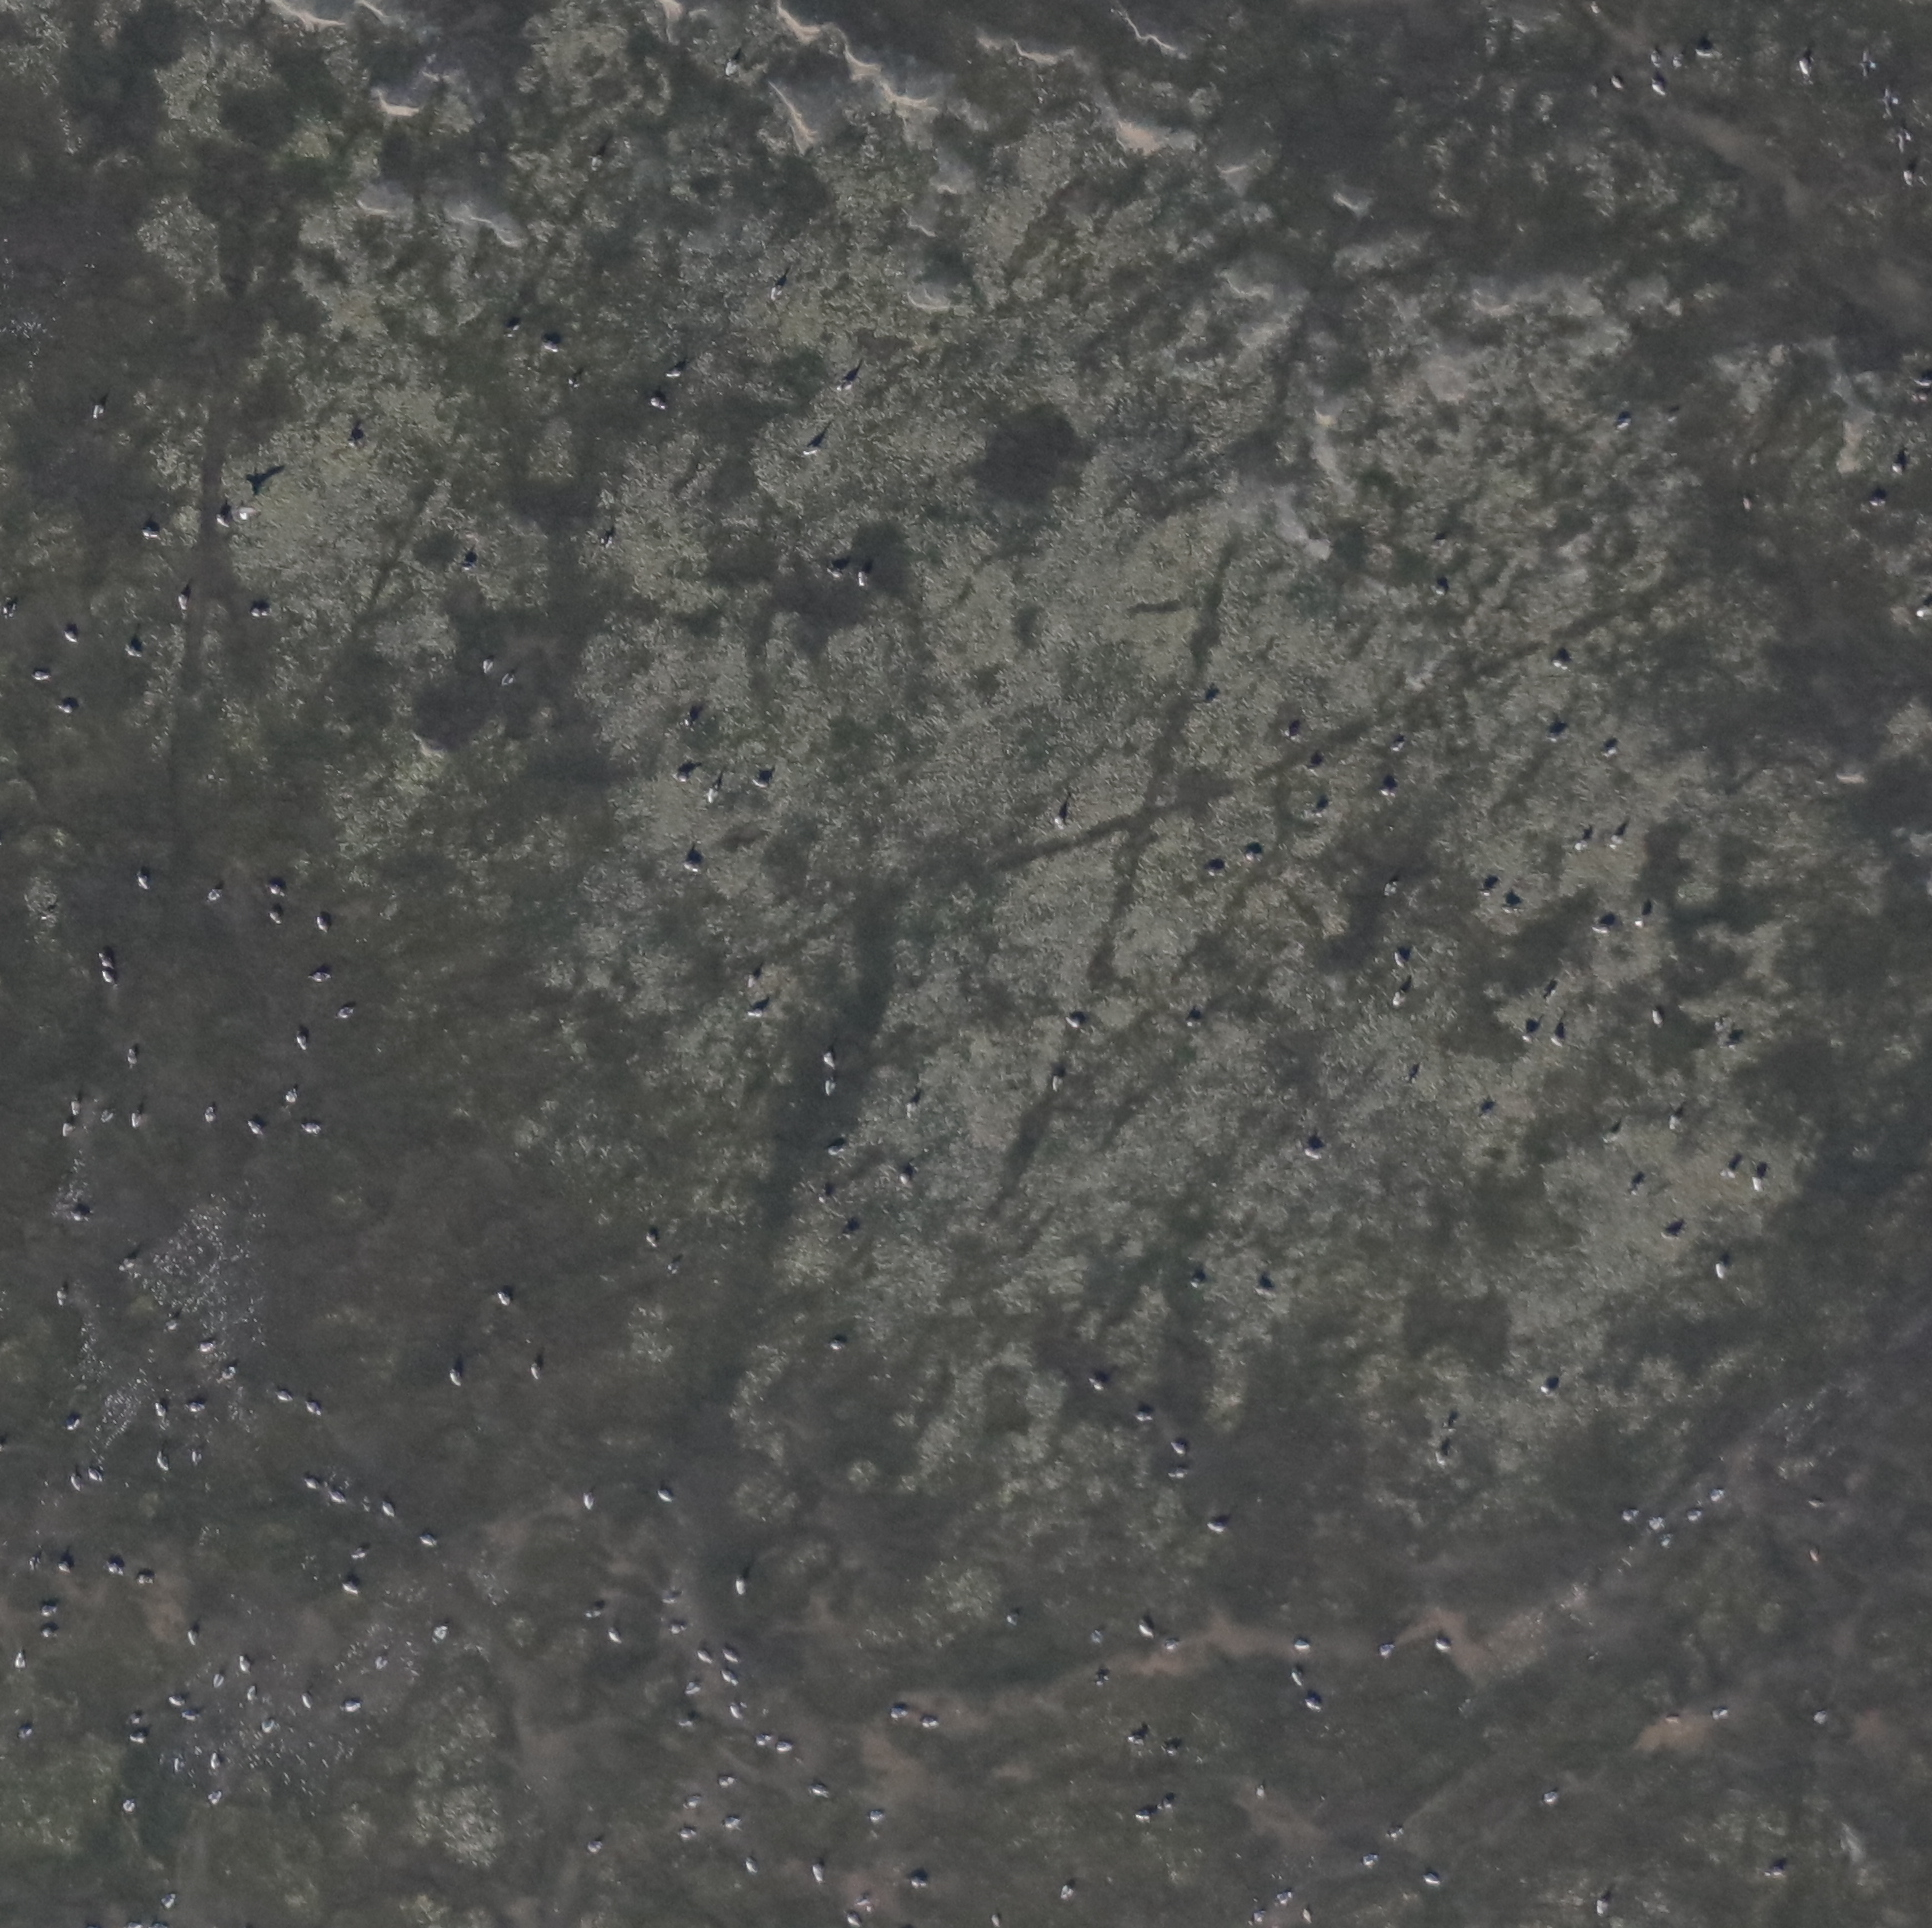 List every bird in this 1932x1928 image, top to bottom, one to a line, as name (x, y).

other bird (1596, 12)
brant (1707, 55)
brant (1655, 66)
brant (1873, 66)
brant (1678, 67)
brant (1808, 69)
brant (733, 72)
other bird (1613, 80)
brant (1659, 98)
brant (1896, 105)
brant (1903, 135)
brant (602, 162)
brant (1919, 186)
brant (778, 297)
brant (513, 334)
brant (553, 344)
brant (674, 372)
other bird (1920, 378)
brant (844, 381)
brant (579, 383)
other bird (1920, 396)
brant (661, 401)
brant (99, 410)
brant (1684, 411)
brant (1625, 425)
brant (360, 443)
brant (811, 445)
brant (1900, 465)
brant (1879, 499)
brant (253, 505)
brant (216, 525)
brant (152, 537)
brant (608, 544)
brant (473, 558)
brant (845, 570)
brant (873, 570)
brant (1439, 590)
brant (188, 599)
brant (269, 605)
brant (12, 613)
brant (1921, 615)
brant (75, 633)
brant (135, 649)
brant (1565, 659)
brant (489, 664)
brant (46, 673)
brant (513, 683)
brant (1214, 700)
brant (74, 706)
brant (1563, 726)
brant (695, 732)
brant (1293, 739)
brant (1404, 744)
brant (1606, 748)
brant (1320, 769)
brant (685, 774)
brant (756, 776)
brant (719, 795)
brant (1385, 795)
brant (1324, 806)
brant (1055, 827)
brant (1584, 843)
brant (1627, 843)
brant (1239, 845)
brant (693, 858)
brant (1207, 859)
brant (149, 871)
brant (1489, 881)
brant (1387, 889)
brant (277, 890)
brant (212, 893)
brant (1519, 899)
brant (329, 918)
brant (278, 920)
brant (1636, 922)
brant (1601, 923)
brant (1403, 954)
brant (103, 958)
brant (325, 978)
brant (751, 981)
brant (103, 988)
brant (1550, 1001)
brant (1401, 1009)
brant (352, 1011)
brant (757, 1011)
brant (1195, 1014)
brant (1661, 1017)
brant (1077, 1031)
brant (305, 1037)
brant (1536, 1037)
brant (1570, 1038)
brant (1726, 1043)
brant (138, 1050)
brant (833, 1051)
brant (1404, 1070)
brant (1054, 1076)
brant (833, 1089)
brant (299, 1101)
brant (74, 1104)
brant (1493, 1104)
brant (916, 1108)
brant (206, 1112)
brant (116, 1116)
brant (252, 1120)
brant (135, 1122)
brant (1677, 1122)
brant (1611, 1130)
brant (66, 1132)
brant (312, 1132)
brant (1318, 1146)
brant (841, 1149)
brant (1728, 1171)
brant (905, 1179)
brant (1762, 1186)
brant (1640, 1187)
brant (829, 1195)
brant (78, 1216)
brant (852, 1230)
brant (1671, 1233)
brant (661, 1240)
brant (683, 1266)
brant (128, 1268)
brant (1725, 1281)
brant (1197, 1290)
brant (1268, 1290)
brant (515, 1294)
brant (67, 1300)
brant (174, 1323)
brant (212, 1348)
brant (839, 1352)
brant (543, 1367)
brant (454, 1375)
brant (235, 1376)
brant (1102, 1388)
brant (1547, 1390)
brant (281, 1399)
brant (1140, 1408)
brant (203, 1409)
brant (315, 1409)
brant (164, 1411)
brant (1450, 1425)
brant (73, 1428)
brant (1178, 1450)
brant (1443, 1454)
brant (208, 1464)
brant (169, 1466)
brant (80, 1477)
brant (103, 1477)
brant (1186, 1477)
brant (315, 1479)
brant (345, 1496)
brant (1730, 1496)
brant (665, 1497)
brant (591, 1501)
brant (394, 1508)
other bird (1809, 1508)
brant (1631, 1515)
brant (1697, 1520)
brant (1223, 1526)
brant (1660, 1527)
brant (428, 1538)
brant (359, 1553)
brant (125, 1559)
other bird (1813, 1559)
brant (43, 1560)
brant (72, 1563)
brant (155, 1577)
brant (745, 1585)
brant (352, 1597)
brant (674, 1598)
brant (590, 1606)
brant (56, 1607)
brant (1012, 1610)
brant (687, 1622)
brant (448, 1626)
brant (1101, 1626)
brant (62, 1628)
brant (1149, 1628)
brant (194, 1638)
brant (1304, 1638)
brant (619, 1639)
brant (1391, 1643)
brant (1170, 1644)
brant (1439, 1645)
brant (729, 1648)
brant (701, 1649)
brant (28, 1652)
brant (252, 1652)
brant (388, 1664)
brant (1101, 1674)
brant (1302, 1676)
brant (212, 1678)
brant (731, 1680)
brant (691, 1687)
brant (257, 1693)
brant (183, 1704)
brant (304, 1704)
brant (1313, 1704)
brant (732, 1707)
brant (898, 1711)
brant (1723, 1711)
other bird (1678, 1714)
brant (357, 1715)
brant (1824, 1716)
brant (139, 1717)
brant (931, 1722)
brant (689, 1723)
brant (30, 1727)
brant (193, 1728)
brant (272, 1728)
brant (763, 1732)
brant (1128, 1733)
brant (138, 1740)
brant (788, 1745)
brant (1167, 1745)
brant (221, 1757)
brant (177, 1761)
brant (821, 1788)
brant (726, 1790)
brant (1263, 1790)
brant (220, 1794)
brant (1171, 1796)
brant (1556, 1802)
brant (695, 1803)
brant (128, 1805)
brant (876, 1812)
brant (1147, 1820)
brant (728, 1824)
brant (1402, 1827)
brant (692, 1830)
brant (609, 1851)
brant (749, 1859)
brant (1372, 1862)
brant (1786, 1873)
brant (817, 1874)
brant (1426, 1880)
brant (919, 1883)
brant (1072, 1892)
brant (1286, 1893)
brant (176, 1903)
brant (869, 1906)
brant (1612, 1910)
brant (1256, 1915)
other bird (1309, 1916)
other bird (994, 1918)
brant (858, 1922)